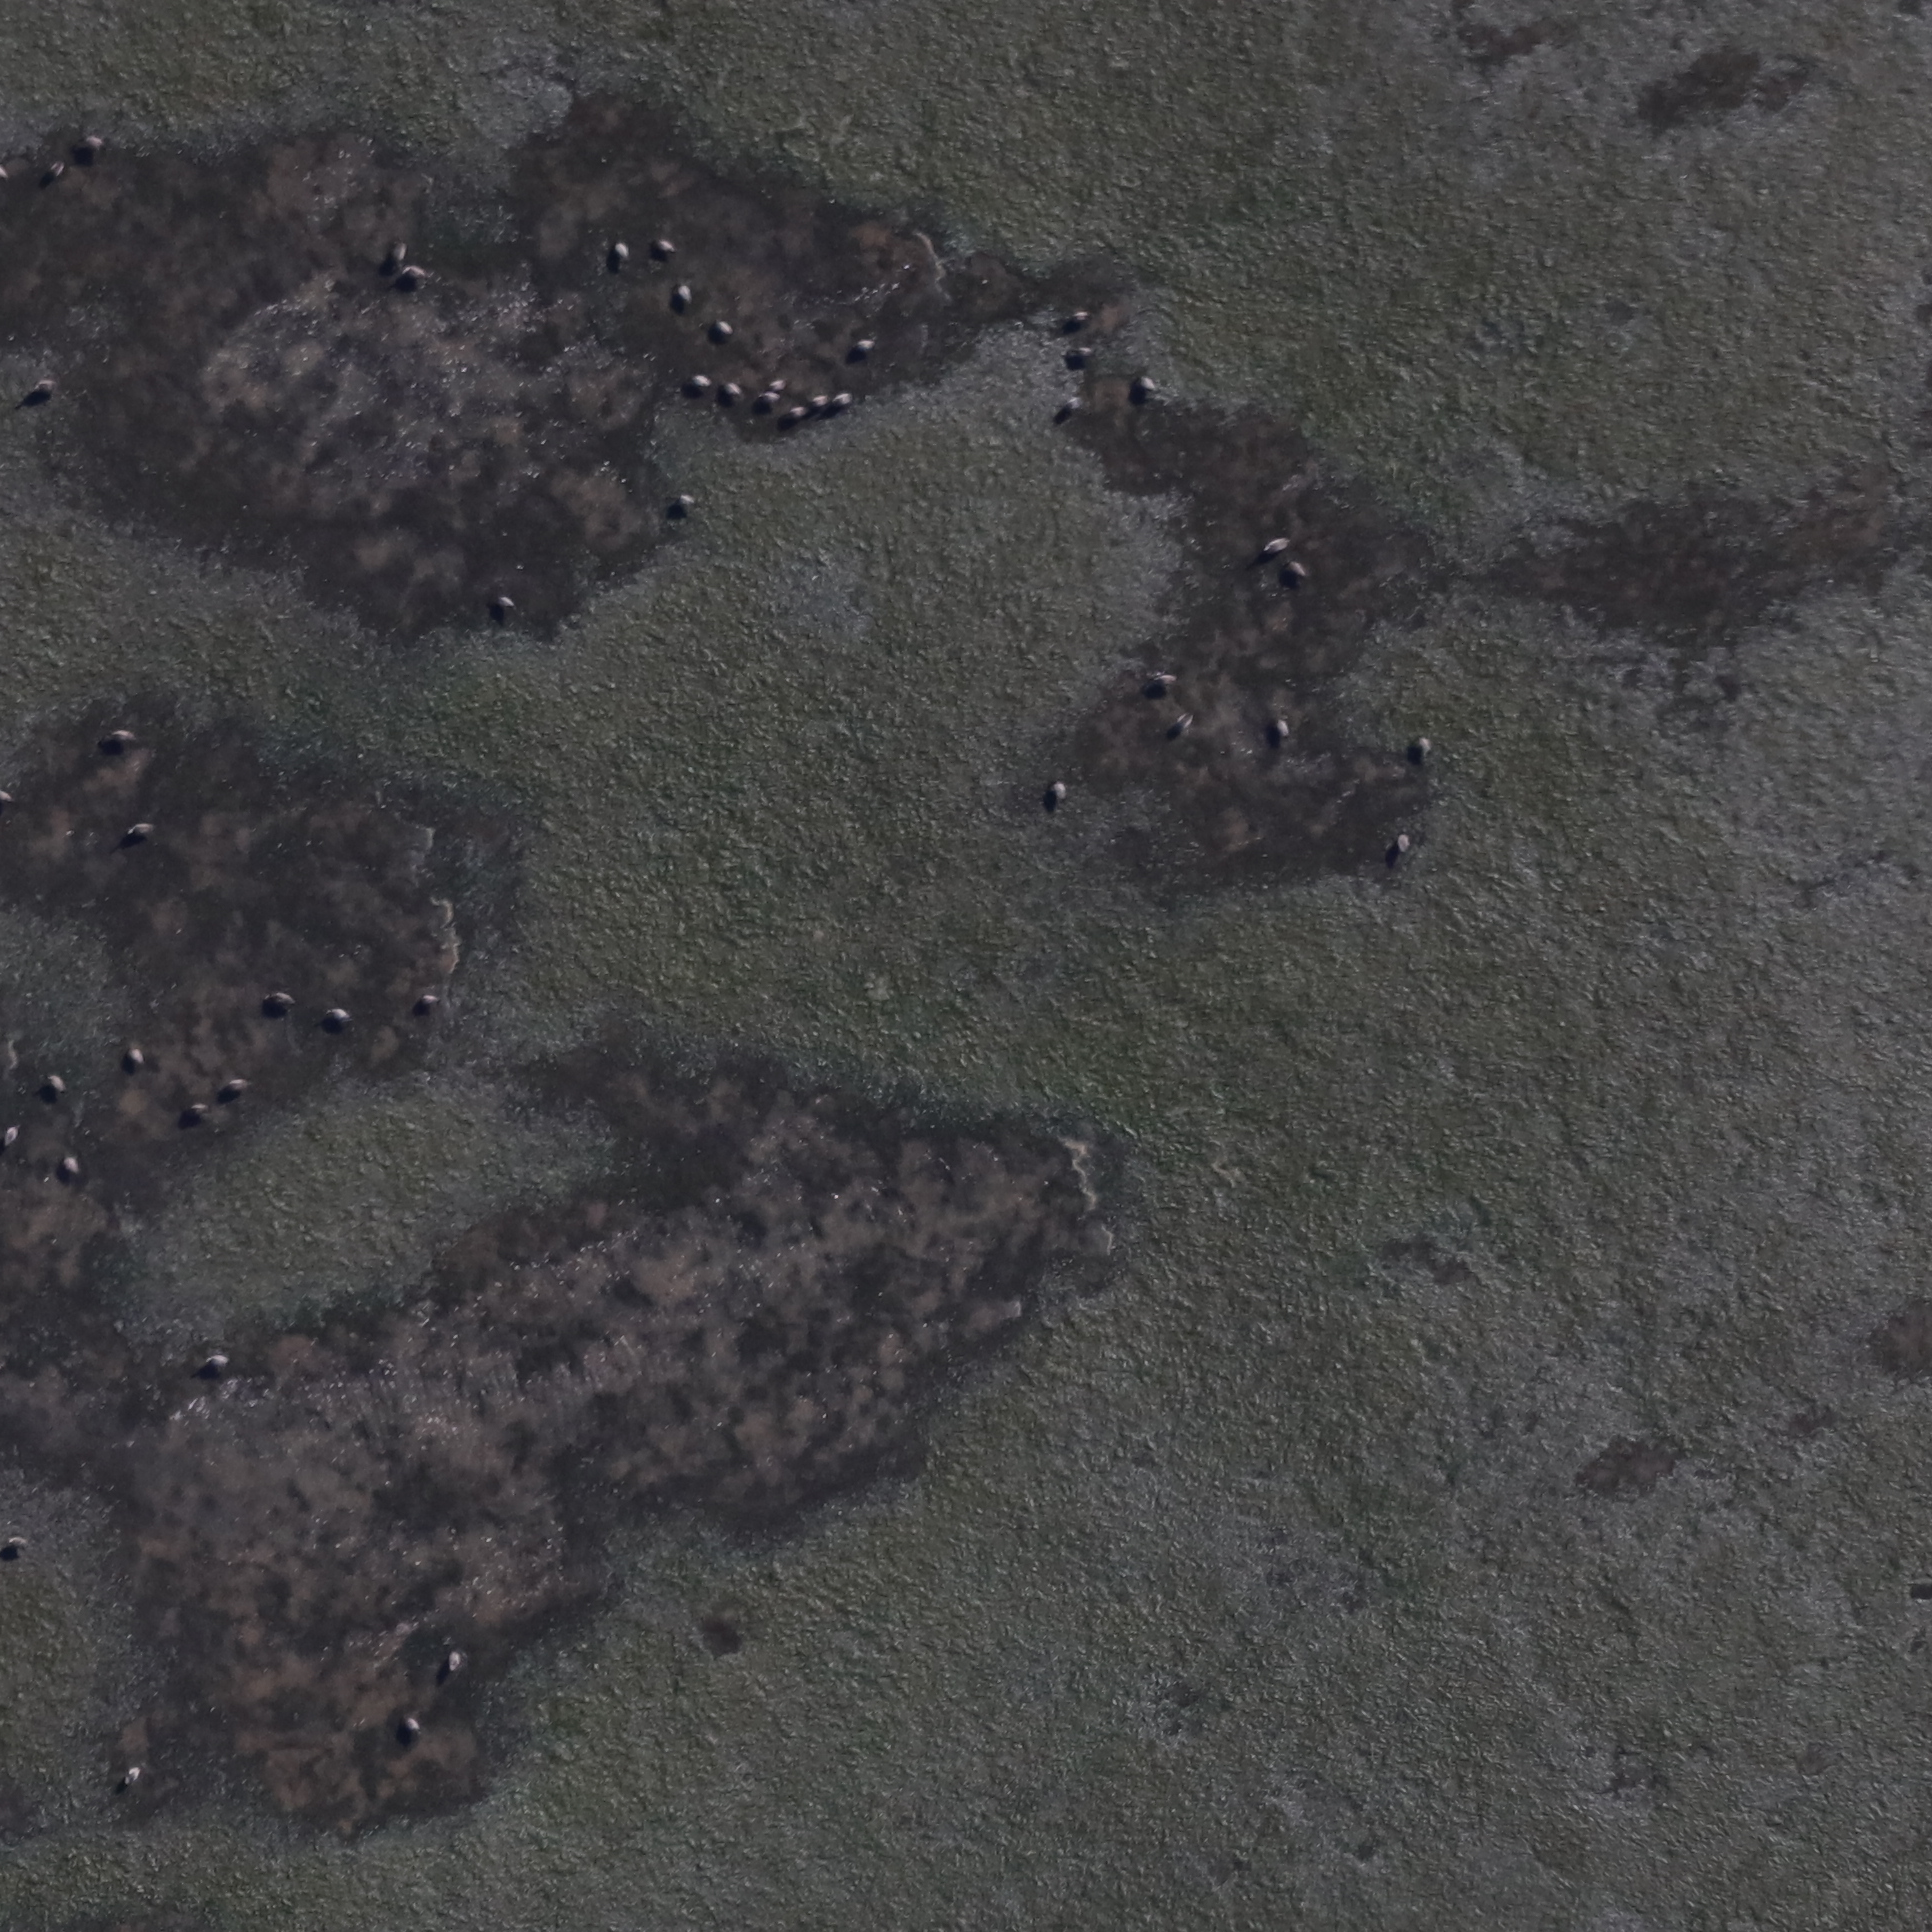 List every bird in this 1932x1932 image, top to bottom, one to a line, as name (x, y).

Canada goose (95, 143)
Canada goose (56, 170)
Canada goose (663, 244)
Canada goose (396, 247)
Canada goose (623, 249)
Canada goose (415, 275)
Canada goose (684, 288)
Canada goose (1079, 318)
Canada goose (721, 327)
Canada goose (868, 346)
Canada goose (1087, 356)
Canada goose (701, 380)
Canada goose (1150, 382)
Canada goose (776, 384)
Canada goose (45, 388)
Canada goose (737, 390)
Canada goose (772, 397)
Canada goose (844, 397)
Canada goose (818, 399)
Canada goose (1076, 404)
Canada goose (800, 413)
Canada goose (681, 501)
Canada goose (1276, 542)
Canada goose (1298, 572)
Canada goose (505, 600)
Canada goose (1165, 681)
Canada goose (1181, 719)
Canada goose (1282, 729)
Canada goose (115, 735)
Canada goose (1427, 746)
Canada goose (1059, 793)
Canada goose (3, 794)
Canada goose (139, 827)
Canada goose (1404, 843)
Canada goose (280, 998)
Canada goose (434, 999)
Canada goose (339, 1013)
Canada goose (134, 1050)
Canada goose (57, 1081)
Canada goose (238, 1089)
Canada goose (199, 1111)
Canada goose (14, 1134)
Canada goose (76, 1168)
Canada goose (221, 1360)
Canada goose (21, 1541)
Canada goose (453, 1660)
Canada goose (412, 1723)
Canada goose (132, 1777)